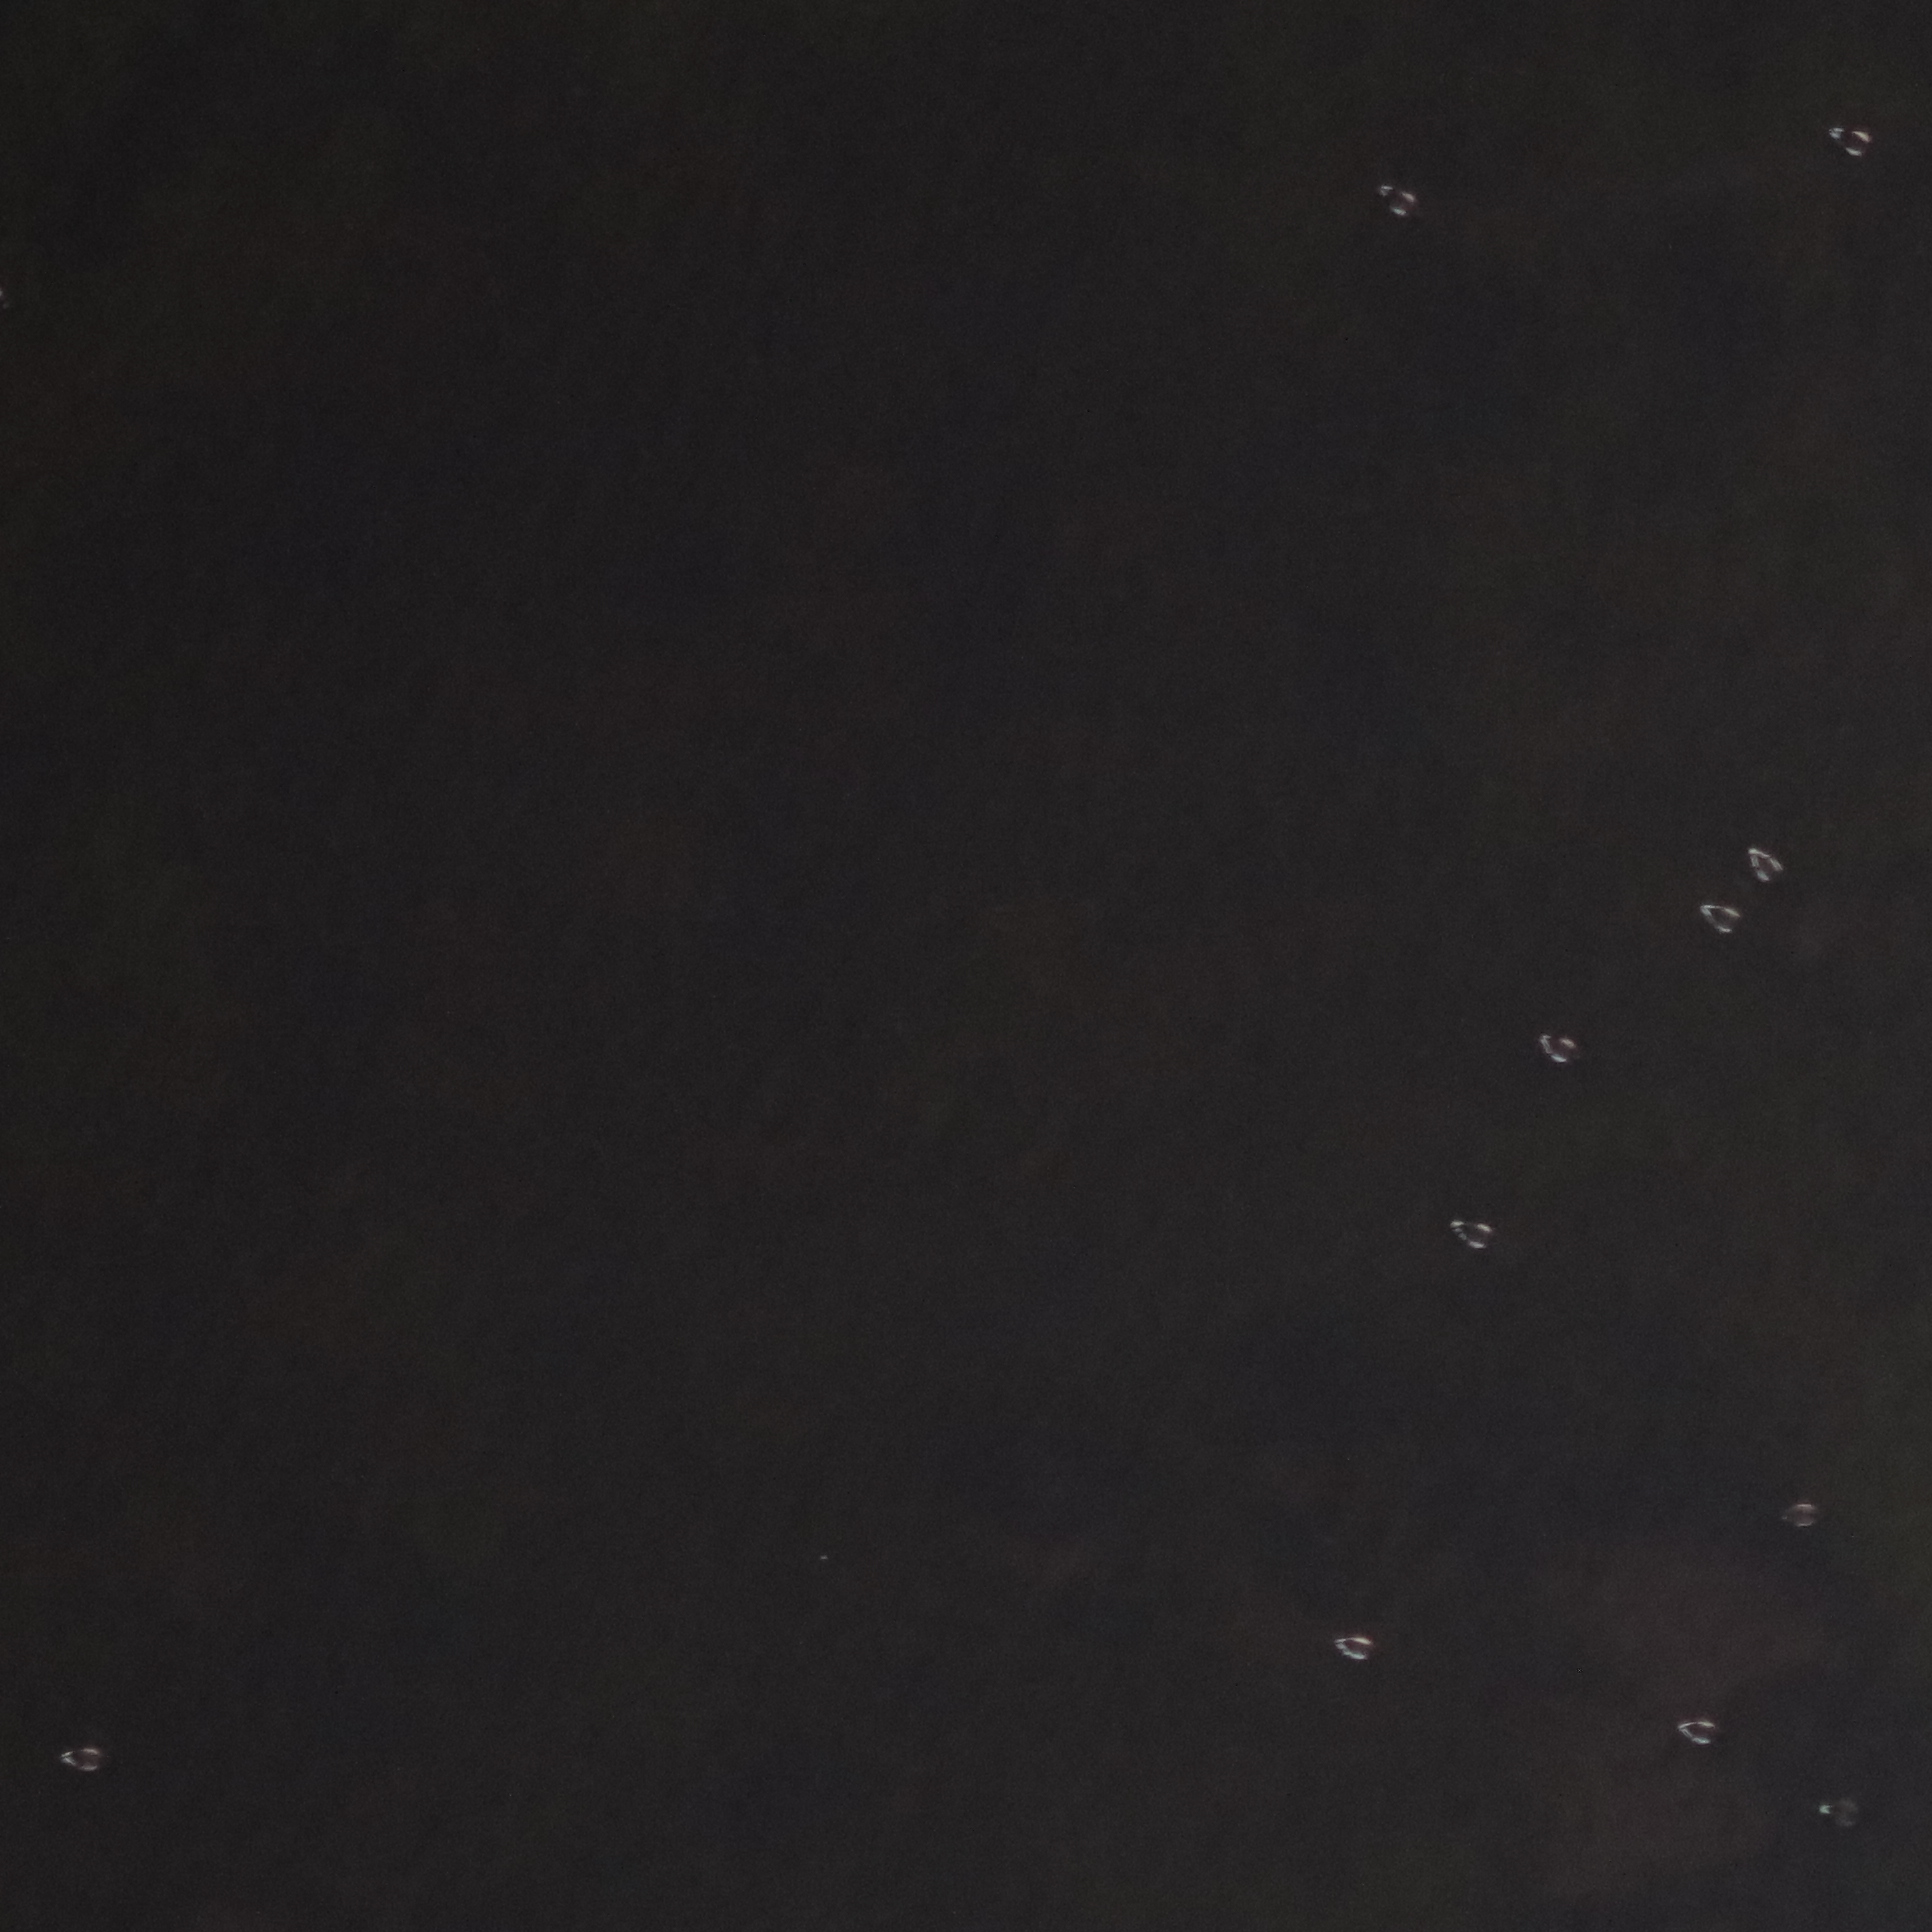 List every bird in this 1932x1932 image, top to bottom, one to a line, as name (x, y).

brant (1852, 142)
brant (1398, 201)
brant (1765, 866)
brant (1723, 920)
brant (1559, 1048)
brant (1474, 1233)
brant (1801, 1514)
brant (1355, 1646)
brant (1701, 1731)
brant (86, 1757)
brant (1841, 1814)